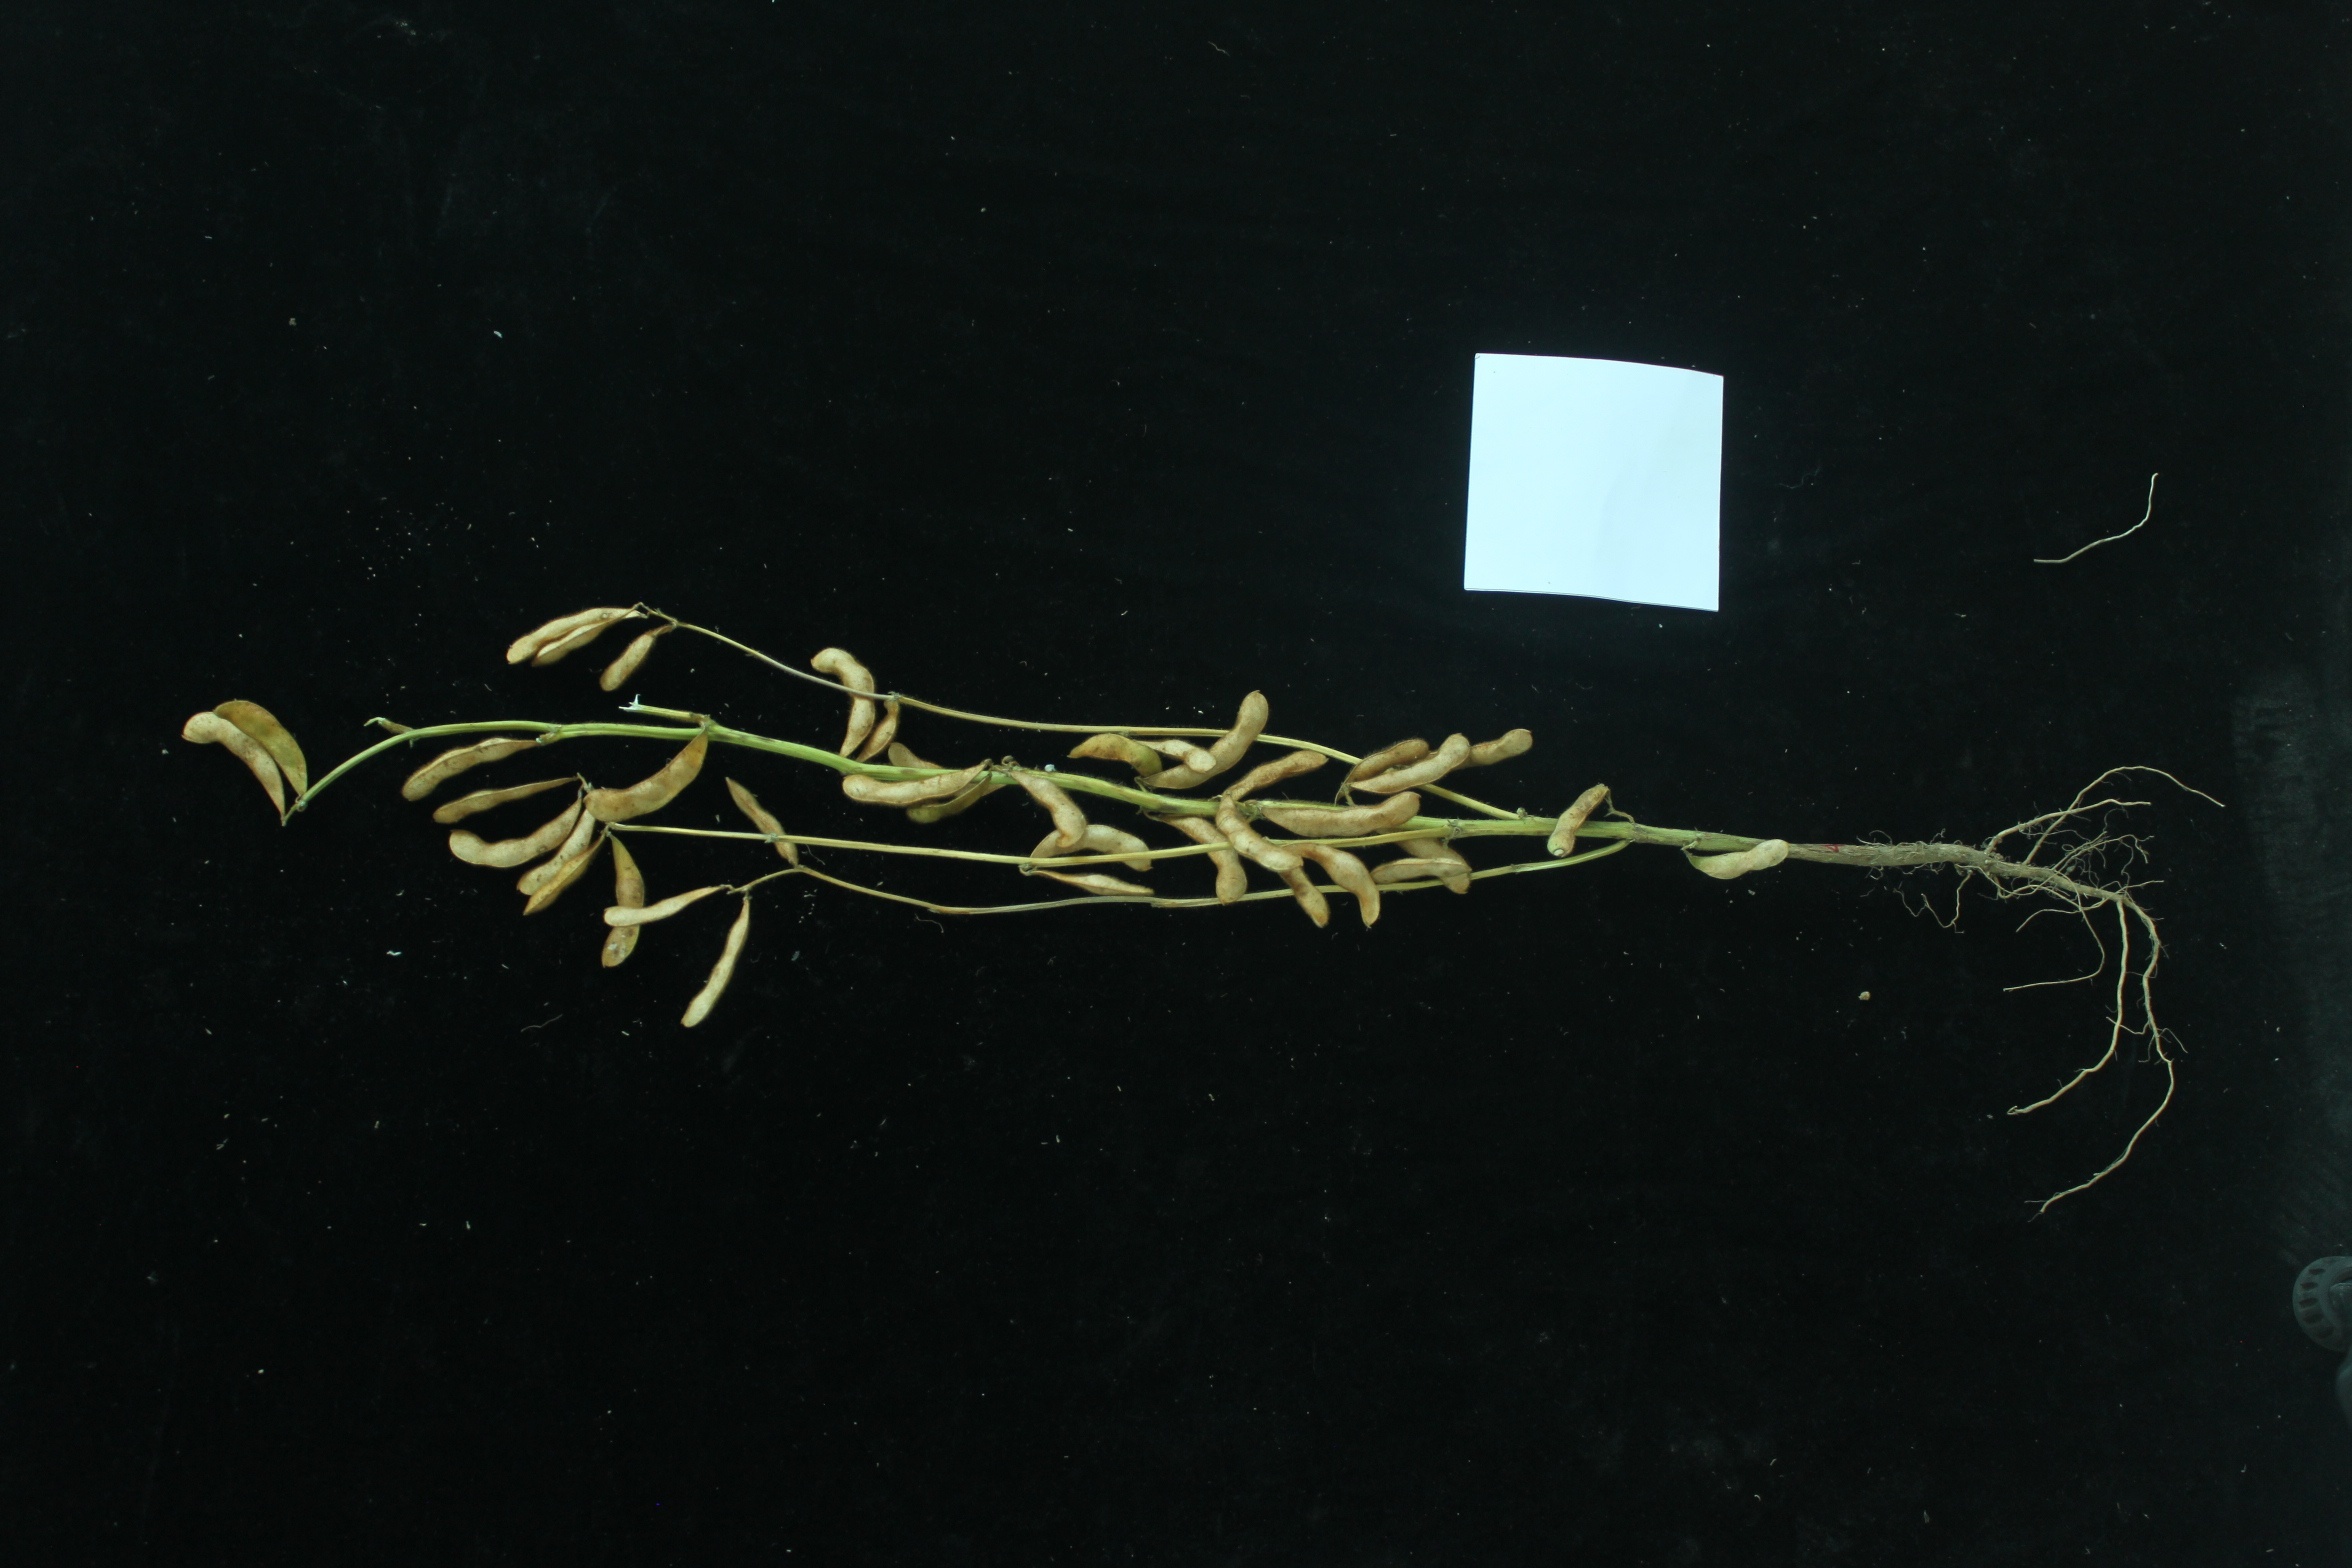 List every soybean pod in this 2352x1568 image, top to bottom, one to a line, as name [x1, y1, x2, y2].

soybean pod [507, 611, 642, 667]
soybean pod [532, 620, 625, 667]
soybean pod [601, 636, 654, 693]
soybean pod [810, 649, 875, 756]
soybean pod [1148, 694, 1265, 789]
soybean pod [856, 696, 897, 764]
soybean pod [215, 704, 306, 798]
soybean pod [183, 714, 285, 815]
soybean pod [1457, 730, 1531, 770]
soybean pod [1350, 735, 1471, 795]
soybean pod [586, 738, 705, 821]
soybean pod [1066, 738, 1161, 782]
soybean pod [402, 740, 538, 801]
soybean pod [1336, 741, 1427, 799]
soybean pod [1129, 742, 1214, 775]
soybean pod [890, 746, 972, 773]
soybean pod [1223, 754, 1326, 805]
soybean pod [844, 761, 987, 806]
soybean pod [1006, 772, 1088, 837]
soybean pod [910, 777, 992, 823]
soybean pod [435, 779, 578, 825]
soybean pod [726, 781, 797, 868]
soybean pod [1547, 785, 1606, 854]
soybean pod [452, 792, 582, 869]
soybean pod [1267, 795, 1417, 836]
soybean pod [1220, 800, 1302, 875]
soybean pod [519, 810, 594, 894]
soybean pod [1150, 820, 1247, 902]
soybean pod [1027, 825, 1151, 872]
soybean pod [523, 834, 608, 915]
soybean pod [601, 837, 644, 968]
soybean pod [1686, 841, 1786, 880]
soybean pod [1399, 842, 1468, 894]
soybean pod [1284, 847, 1379, 929]
soybean pod [1369, 860, 1471, 882]
soybean pod [1280, 866, 1330, 929]
soybean pod [1030, 870, 1152, 898]
soybean pod [605, 888, 729, 927]
soybean pod [682, 900, 748, 1029]